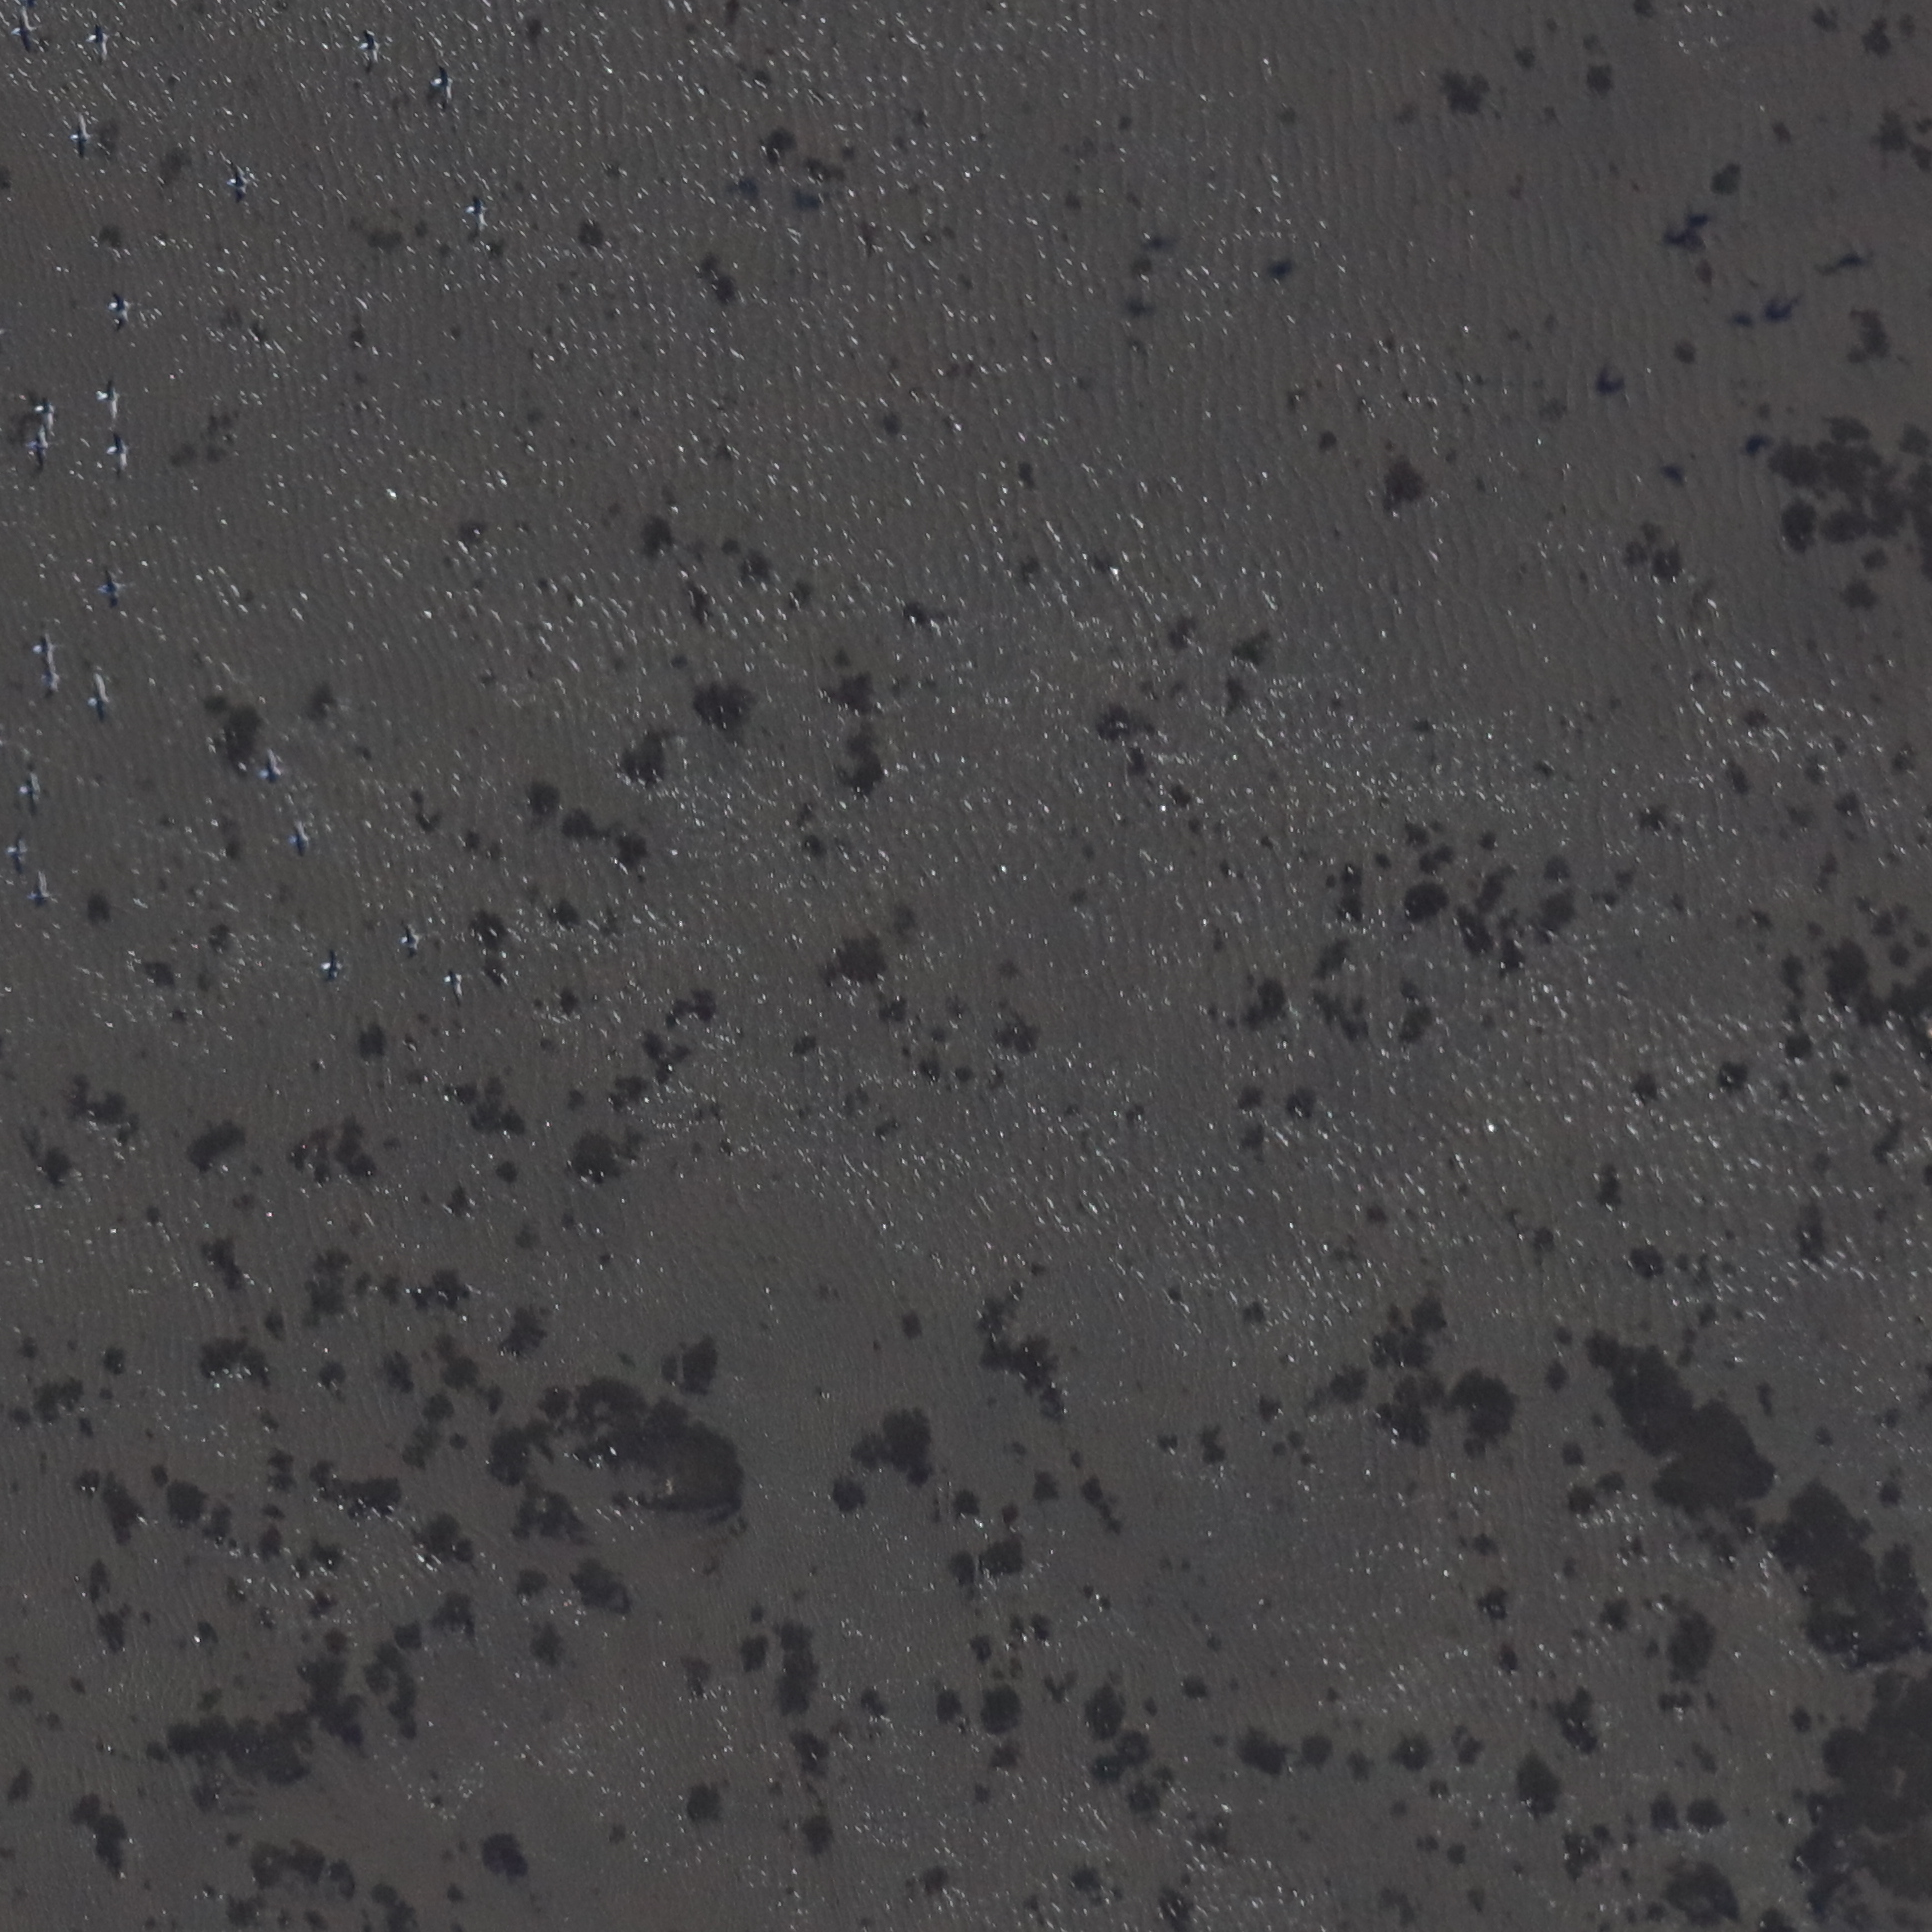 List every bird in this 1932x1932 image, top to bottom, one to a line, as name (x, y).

brant (26, 32)
brant (99, 38)
brant (367, 40)
brant (441, 92)
brant (85, 134)
brant (233, 190)
brant (467, 220)
brant (120, 305)
brant (116, 399)
brant (50, 413)
brant (40, 445)
brant (123, 452)
brant (113, 592)
brant (46, 647)
brant (51, 688)
brant (103, 700)
brant (274, 766)
brant (35, 786)
brant (302, 837)
brant (20, 847)
brant (44, 895)
brant (409, 941)
brant (331, 964)
brant (455, 983)